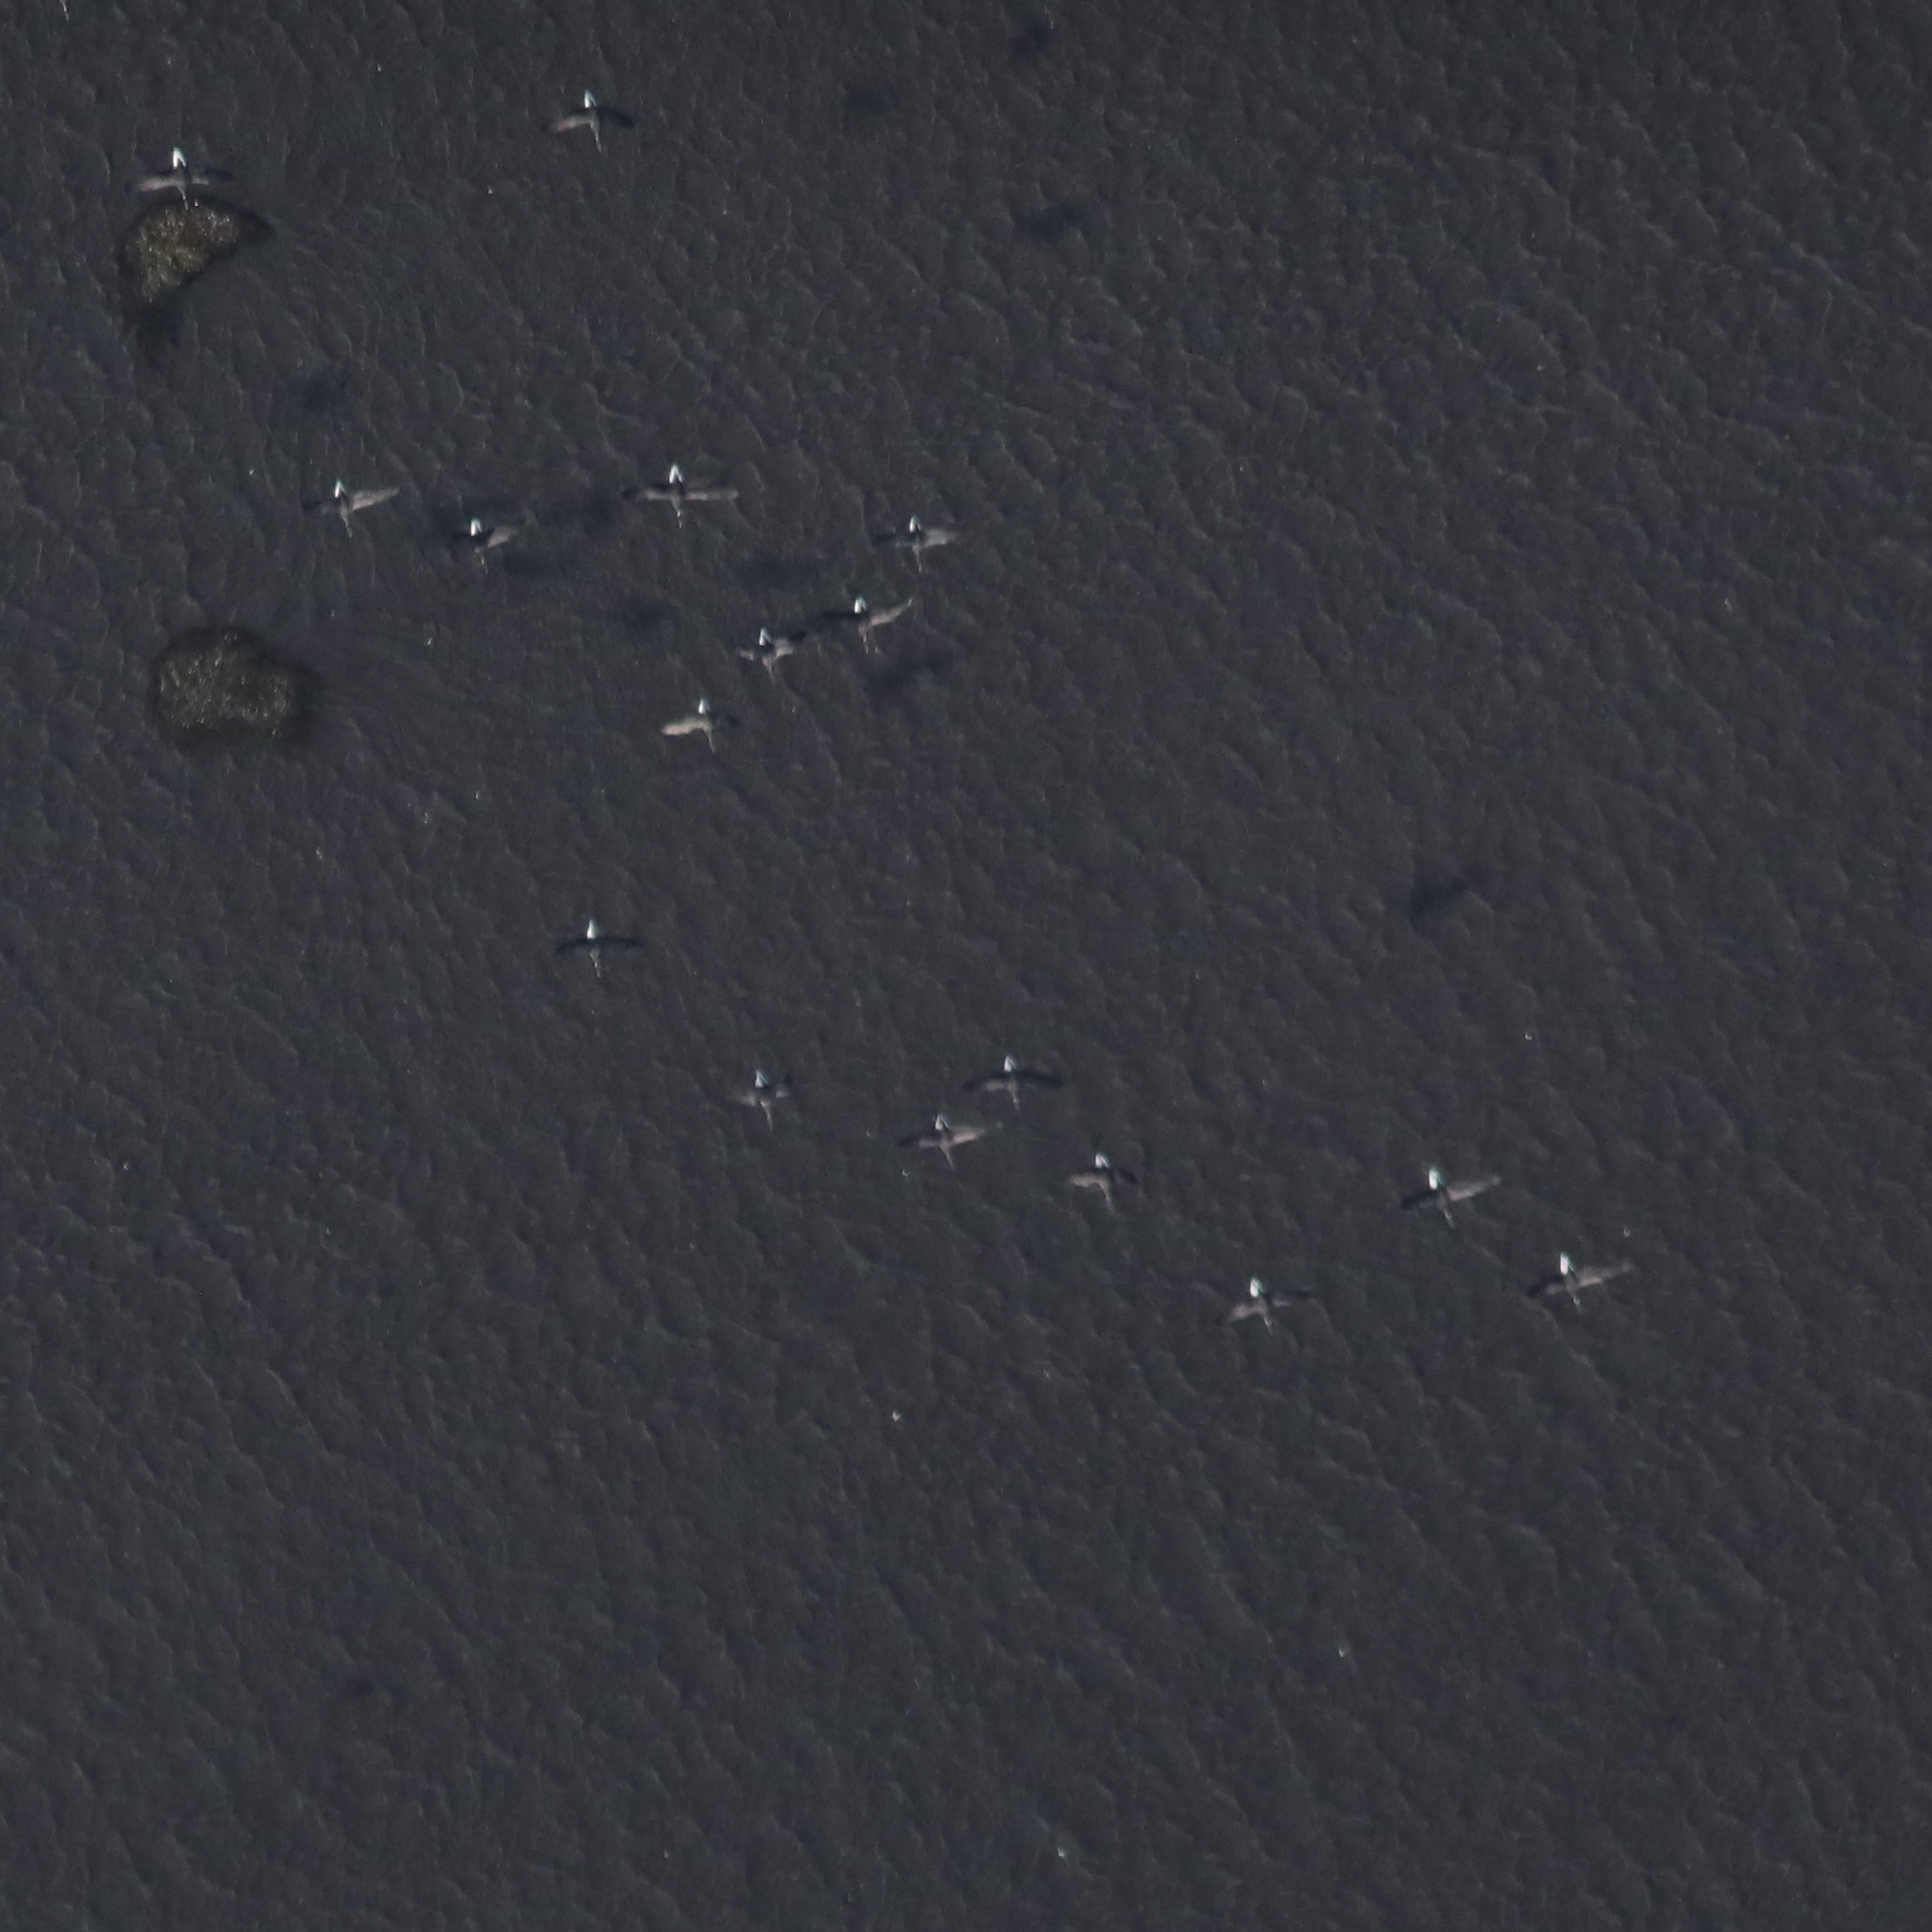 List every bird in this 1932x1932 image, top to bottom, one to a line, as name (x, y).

brant (593, 114)
brant (179, 176)
brant (680, 493)
brant (346, 508)
brant (917, 537)
brant (477, 540)
brant (859, 622)
brant (768, 653)
brant (707, 722)
brant (592, 949)
brant (1012, 1087)
brant (766, 1099)
brant (942, 1143)
brant (1104, 1181)
brant (1443, 1197)
brant (1569, 1281)
brant (1260, 1304)